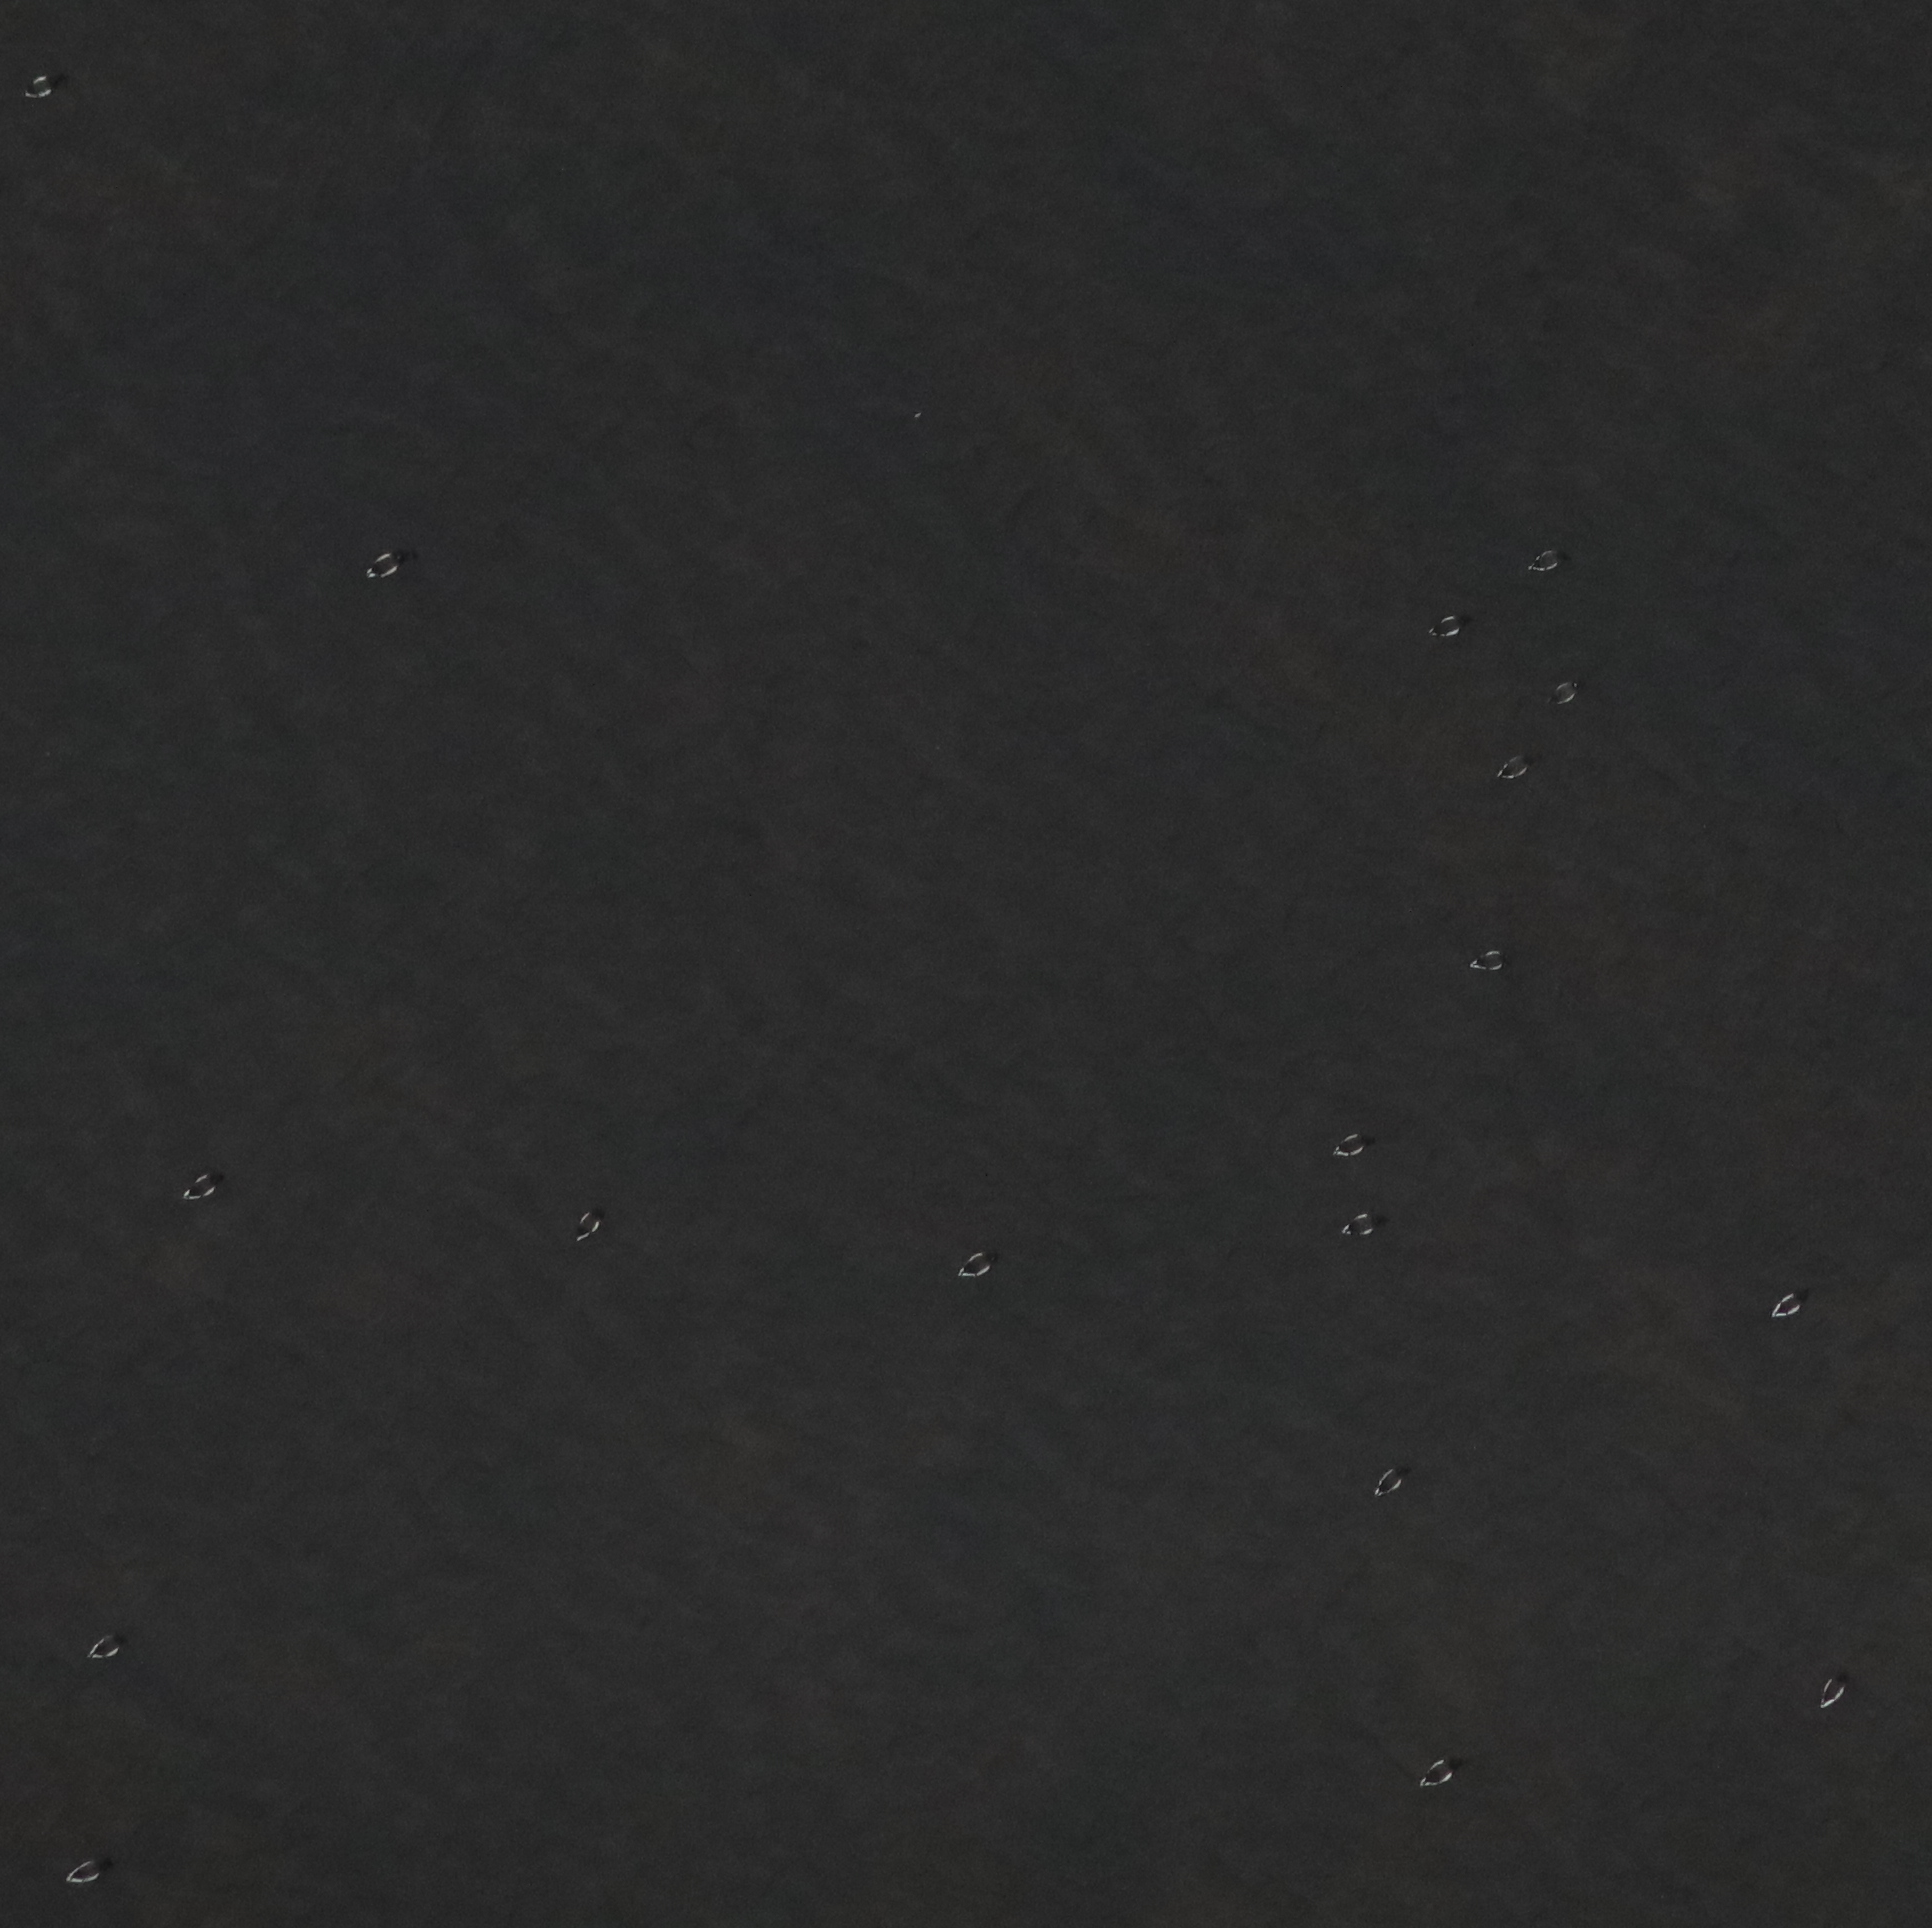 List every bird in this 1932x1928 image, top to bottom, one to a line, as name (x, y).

brant (41, 88)
brant (1547, 559)
brant (386, 564)
brant (1449, 626)
brant (1565, 693)
brant (1516, 766)
brant (1489, 961)
brant (1350, 1146)
brant (204, 1187)
brant (588, 1224)
brant (1361, 1225)
brant (977, 1264)
brant (1789, 1305)
brant (1389, 1482)
brant (108, 1648)
brant (1833, 1691)
brant (1438, 1774)
brant (90, 1872)